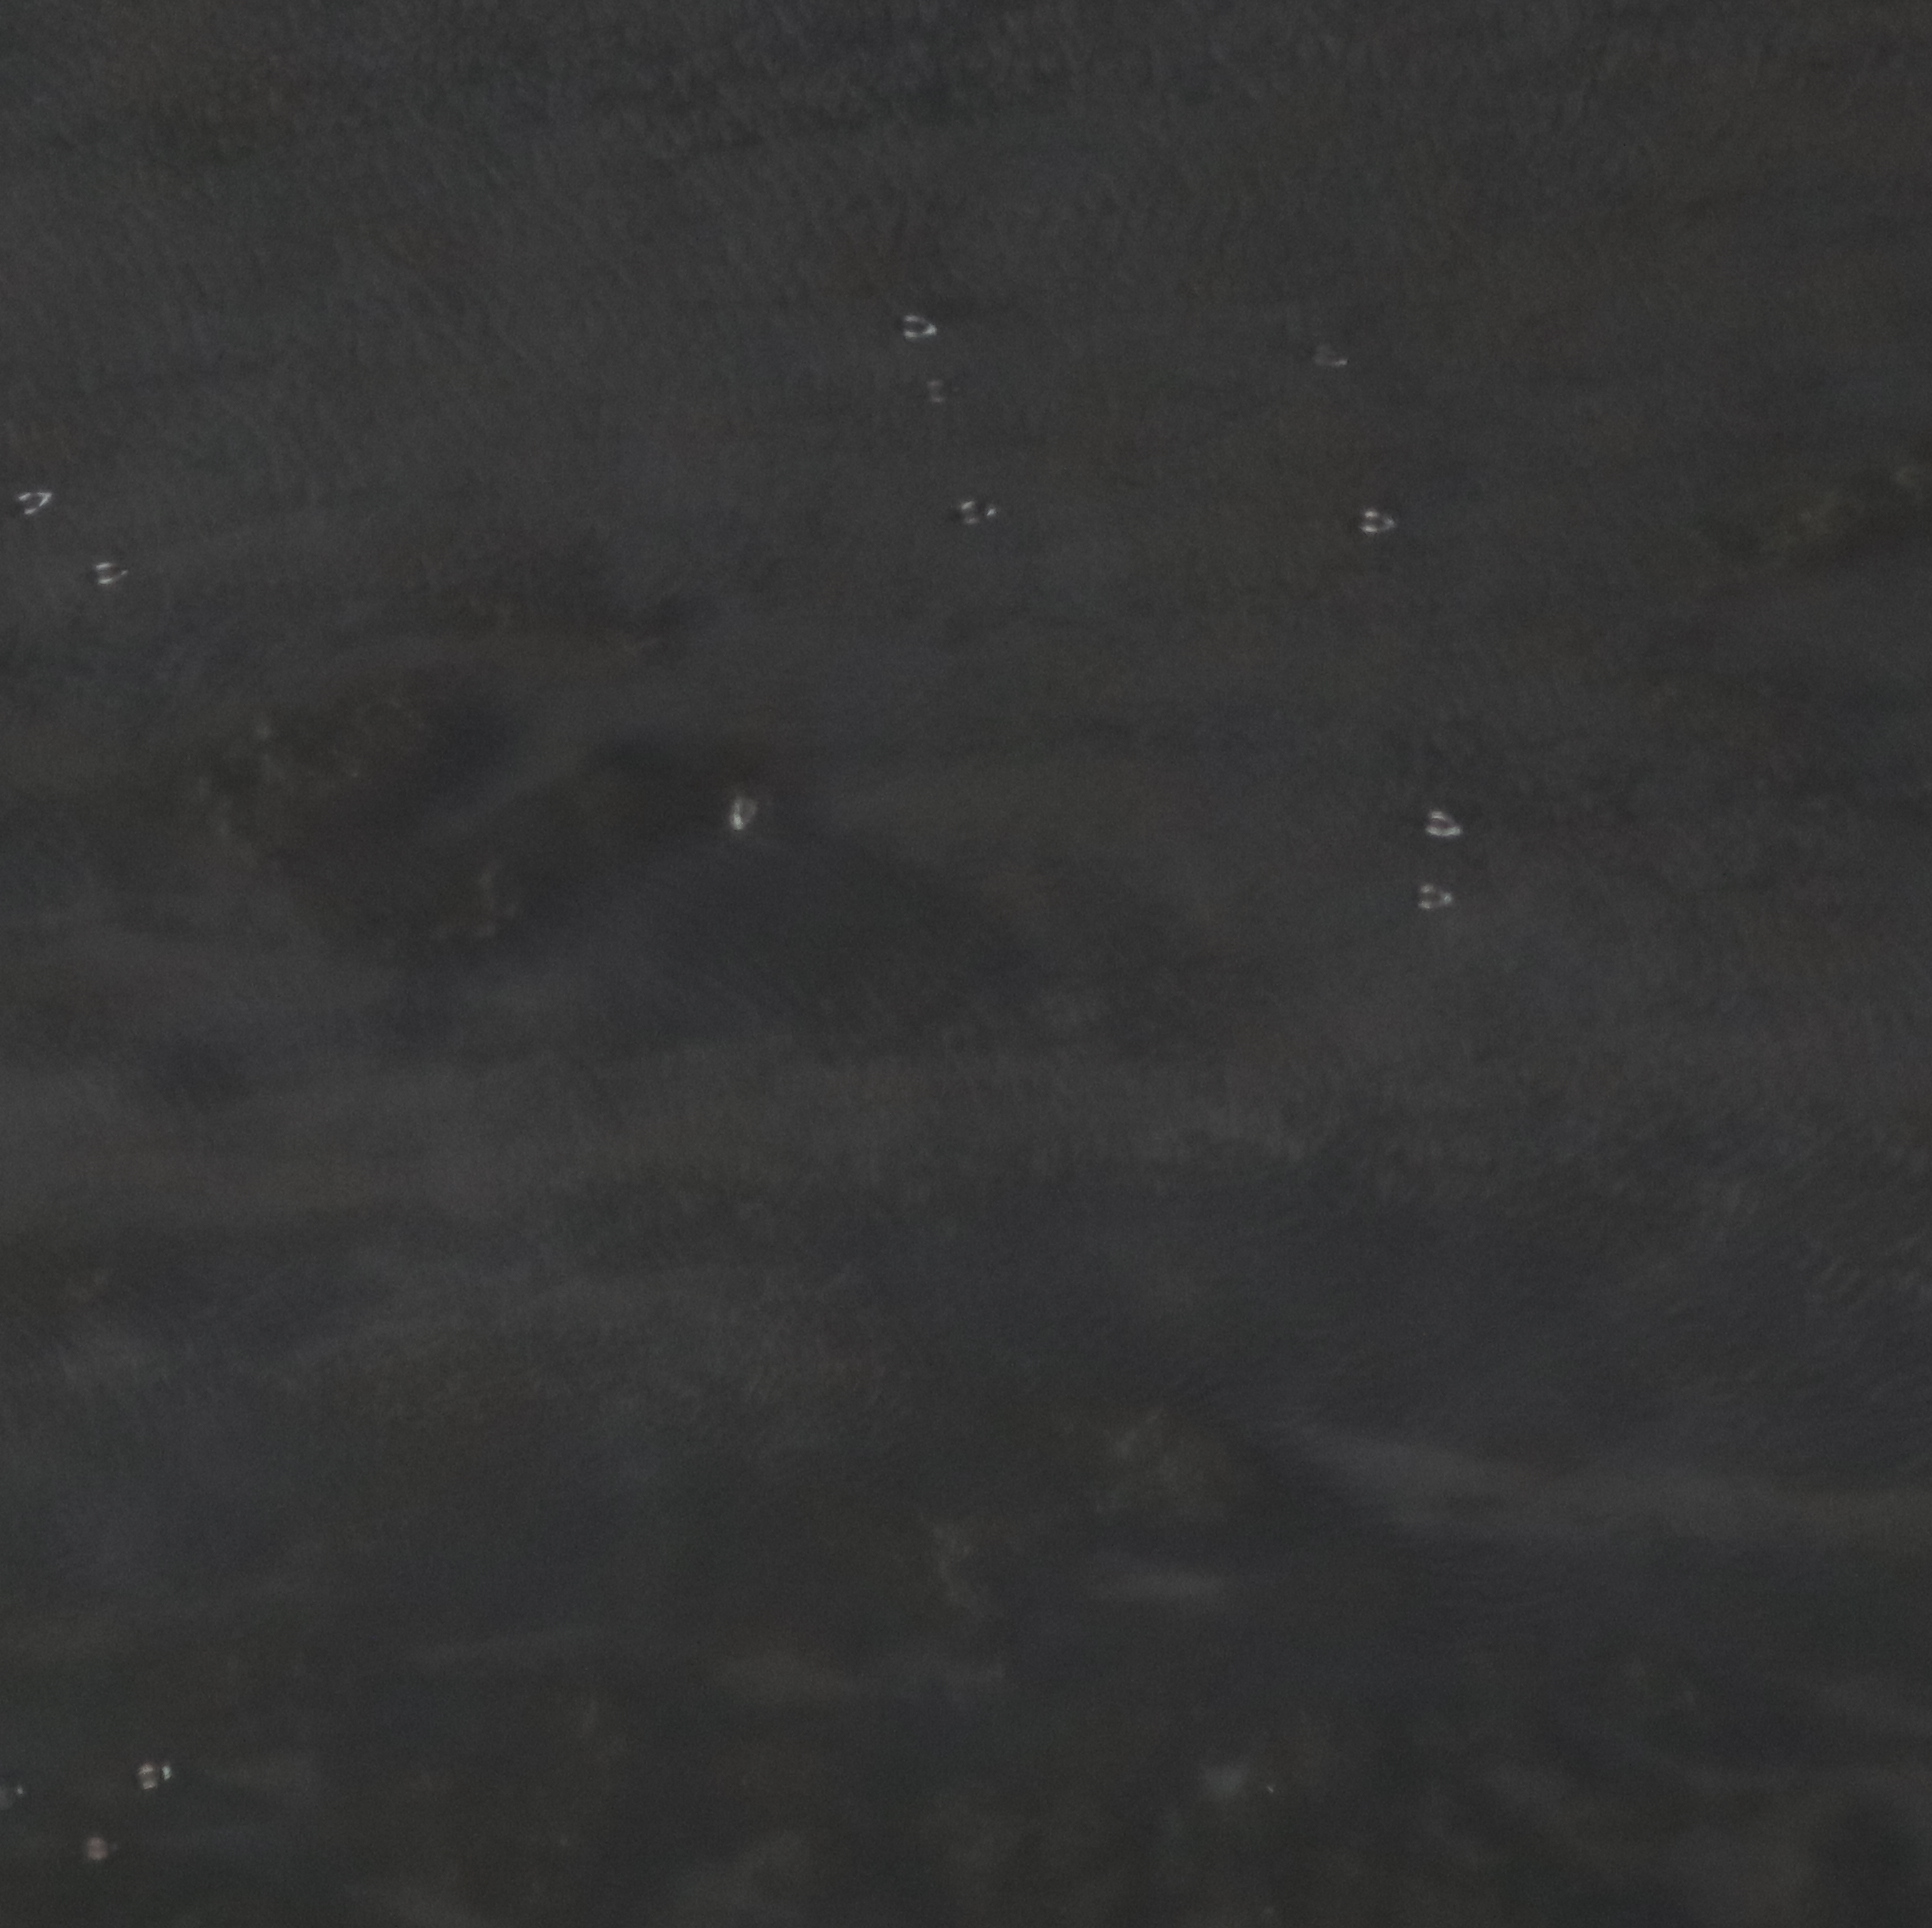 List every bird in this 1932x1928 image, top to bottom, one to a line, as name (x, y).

brant (915, 327)
brant (1325, 354)
brant (942, 391)
brant (28, 500)
brant (972, 513)
brant (1374, 523)
brant (108, 574)
brant (747, 809)
brant (1439, 827)
brant (1432, 895)
brant (152, 1775)
brant (9, 1793)
brant (93, 1845)